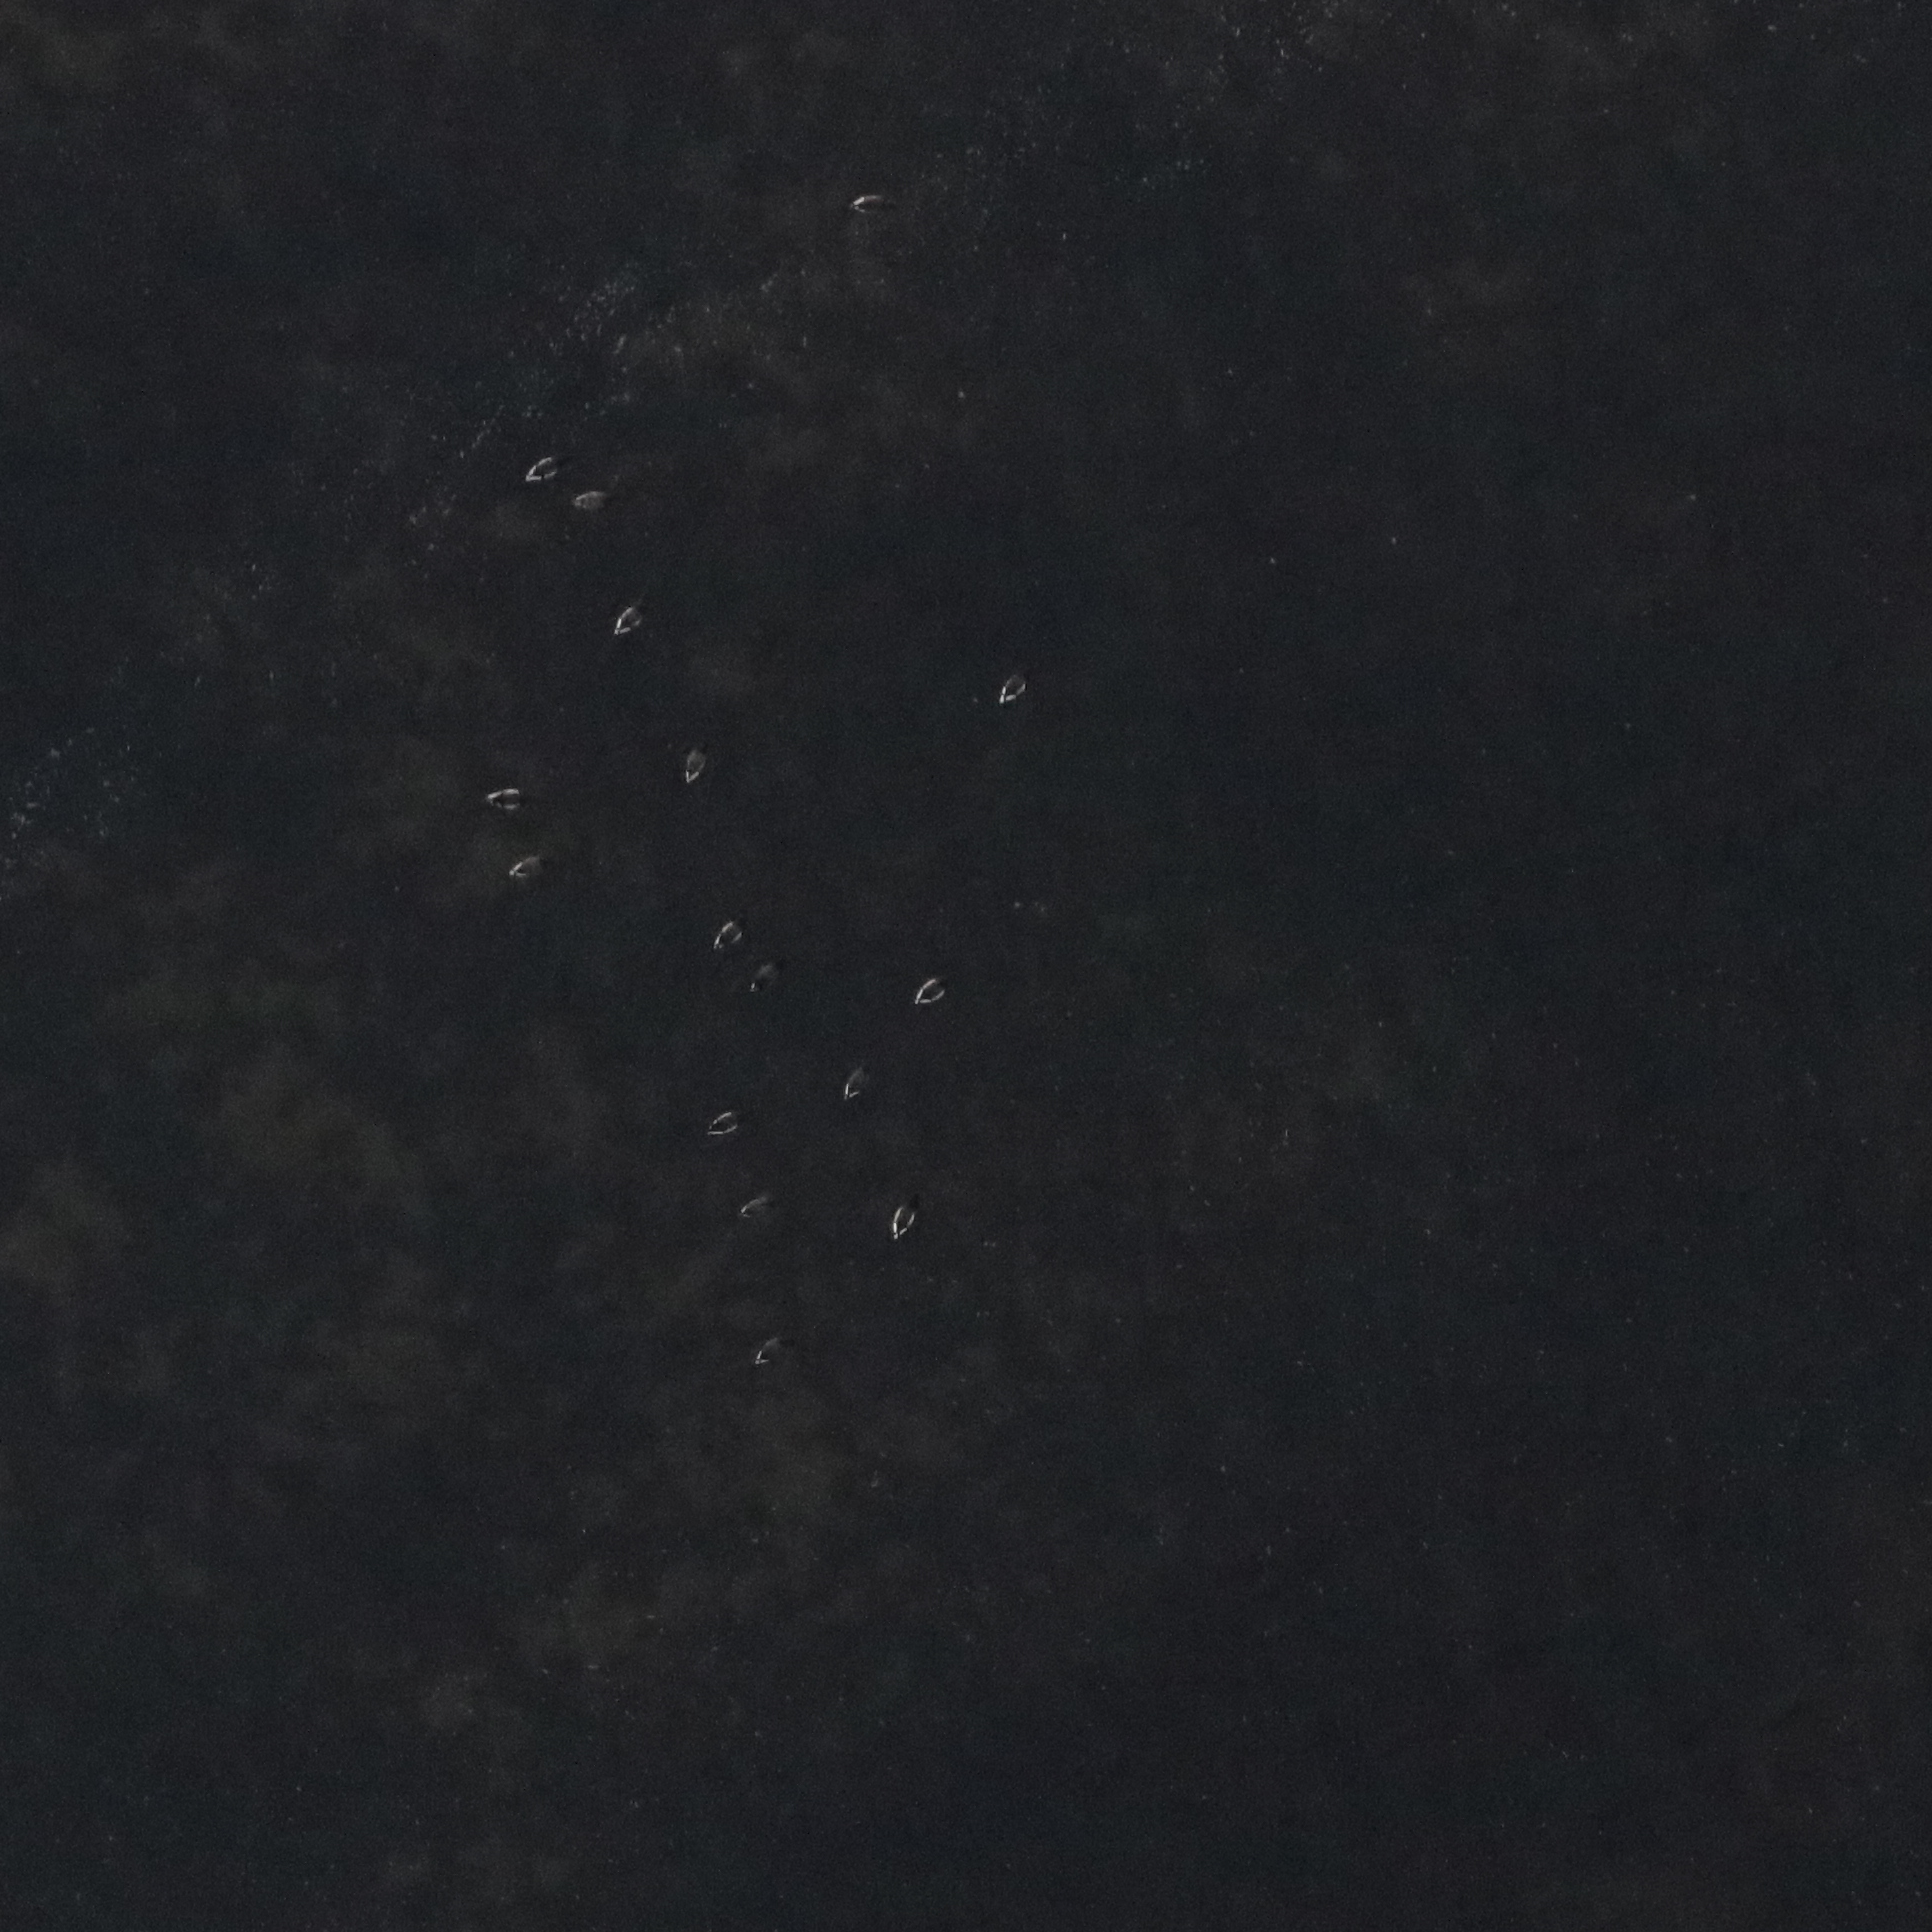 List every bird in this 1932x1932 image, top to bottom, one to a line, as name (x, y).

brant (868, 207)
brant (546, 470)
brant (590, 500)
brant (630, 619)
brant (1017, 687)
brant (697, 763)
brant (509, 800)
brant (527, 867)
brant (730, 936)
brant (763, 977)
brant (931, 992)
brant (854, 1081)
brant (724, 1123)
brant (759, 1210)
brant (905, 1220)
brant (770, 1349)